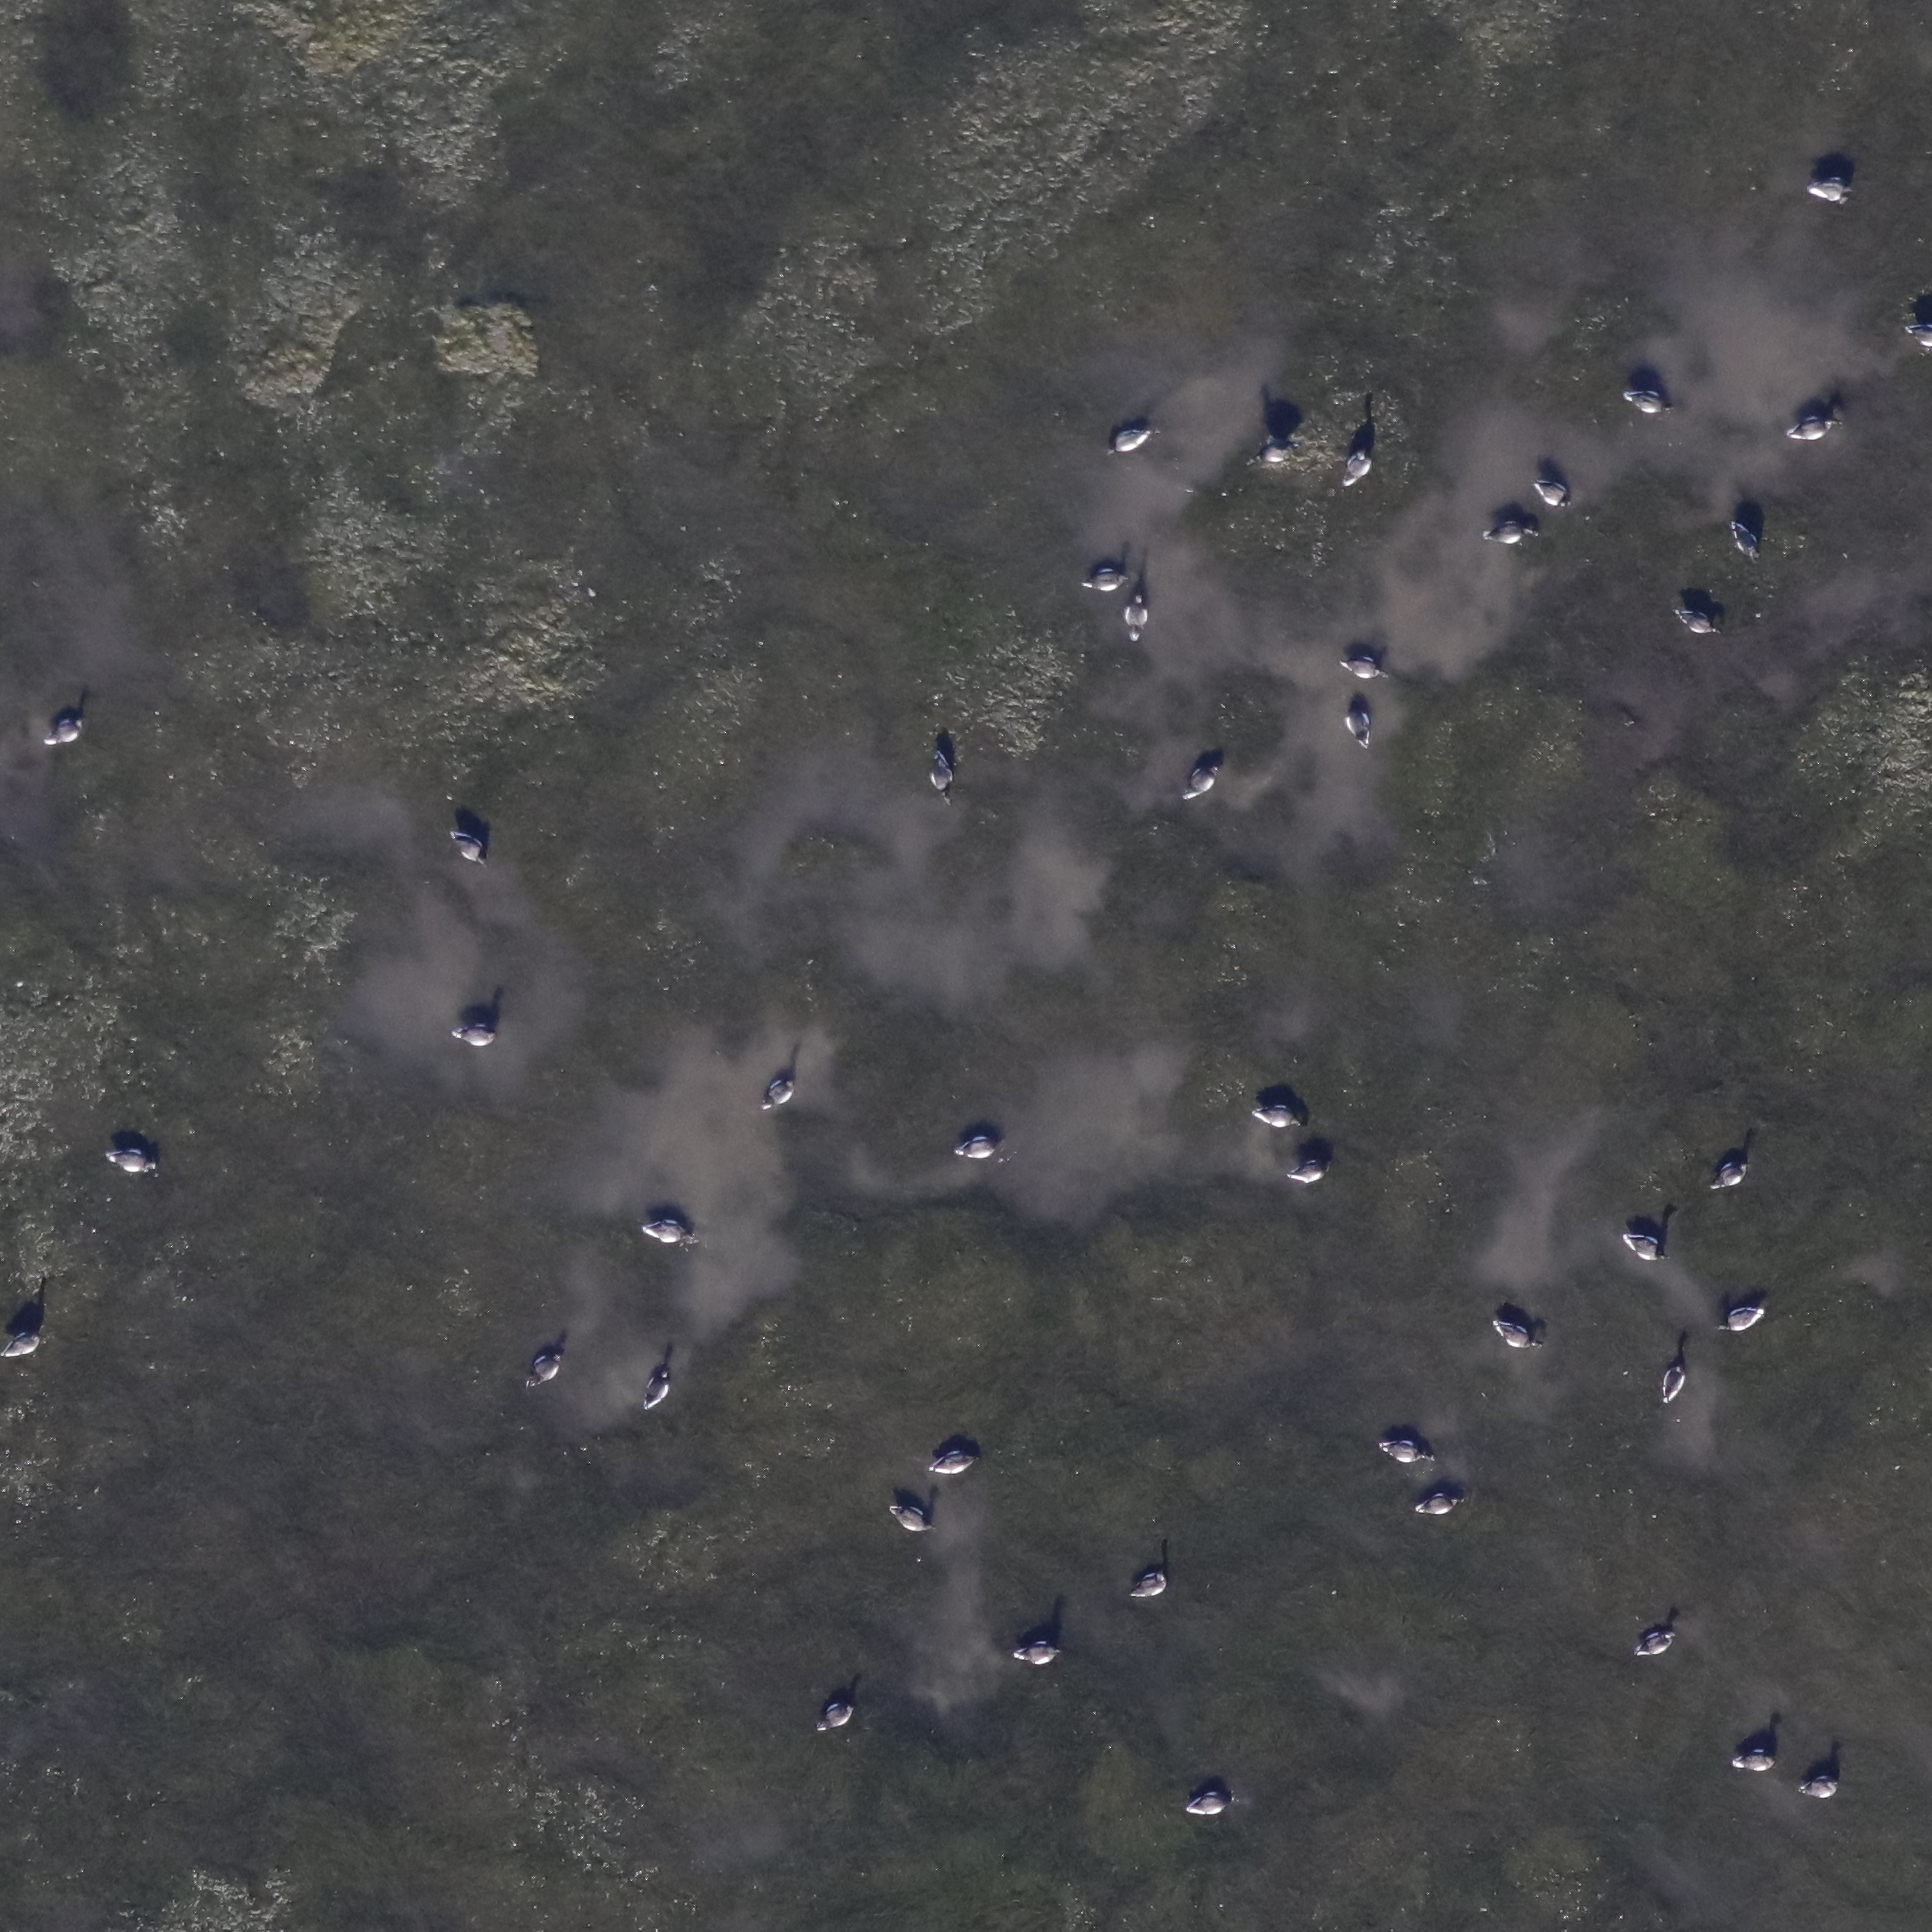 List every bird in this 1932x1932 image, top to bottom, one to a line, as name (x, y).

brant (1831, 190)
brant (1929, 335)
brant (1649, 403)
brant (1812, 427)
brant (1131, 439)
brant (1276, 452)
brant (1357, 468)
brant (1552, 492)
brant (1507, 532)
brant (1748, 542)
brant (1107, 582)
brant (1136, 618)
brant (1697, 621)
brant (1366, 669)
brant (1356, 723)
brant (65, 731)
brant (943, 771)
brant (1200, 781)
brant (471, 847)
brant (475, 1035)
brant (780, 1092)
brant (1278, 1115)
brant (980, 1146)
brant (131, 1159)
brant (1309, 1172)
brant (1730, 1173)
brant (669, 1231)
brant (1643, 1245)
brant (1741, 1318)
brant (1516, 1333)
brant (20, 1341)
brant (546, 1366)
brant (1671, 1381)
brant (658, 1389)
brant (1404, 1451)
brant (953, 1461)
brant (1436, 1504)
brant (912, 1517)
brant (1149, 1586)
brant (1653, 1643)
brant (1039, 1651)
brant (837, 1715)
brant (1754, 1761)
brant (1819, 1784)
brant (1210, 1803)